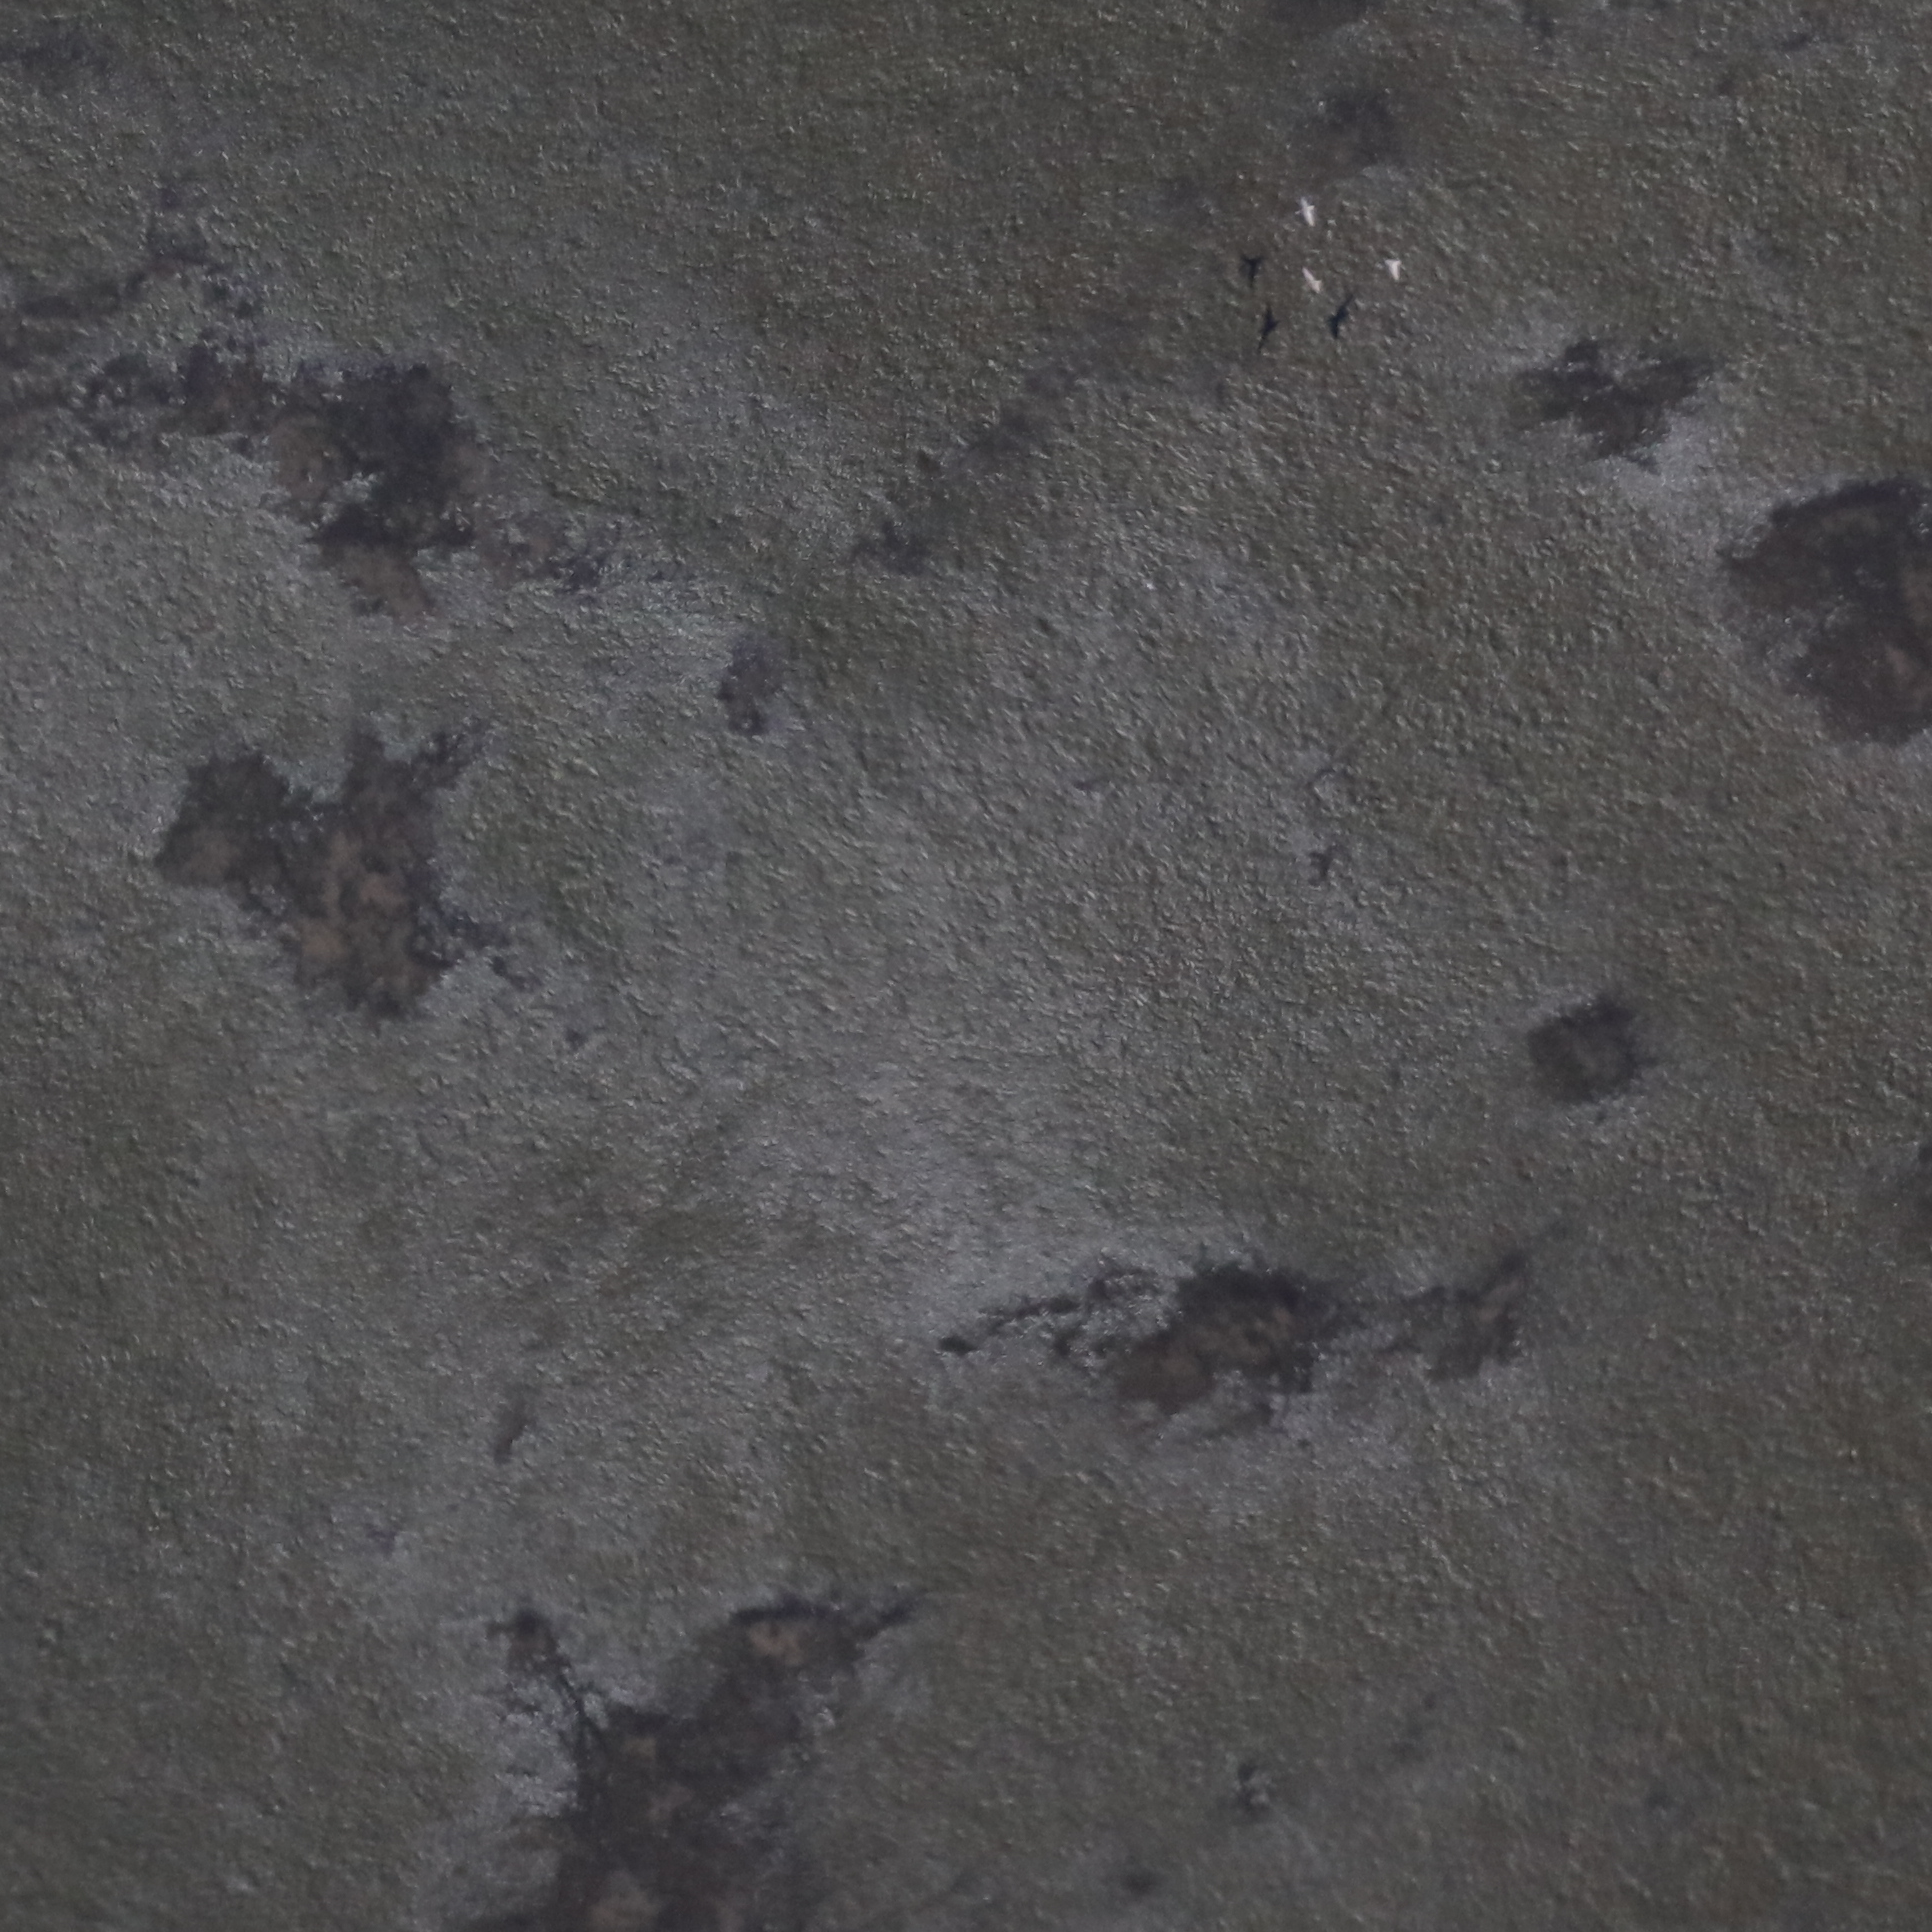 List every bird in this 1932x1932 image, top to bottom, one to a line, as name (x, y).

other bird (1307, 208)
other bird (1396, 268)
other bird (1313, 283)